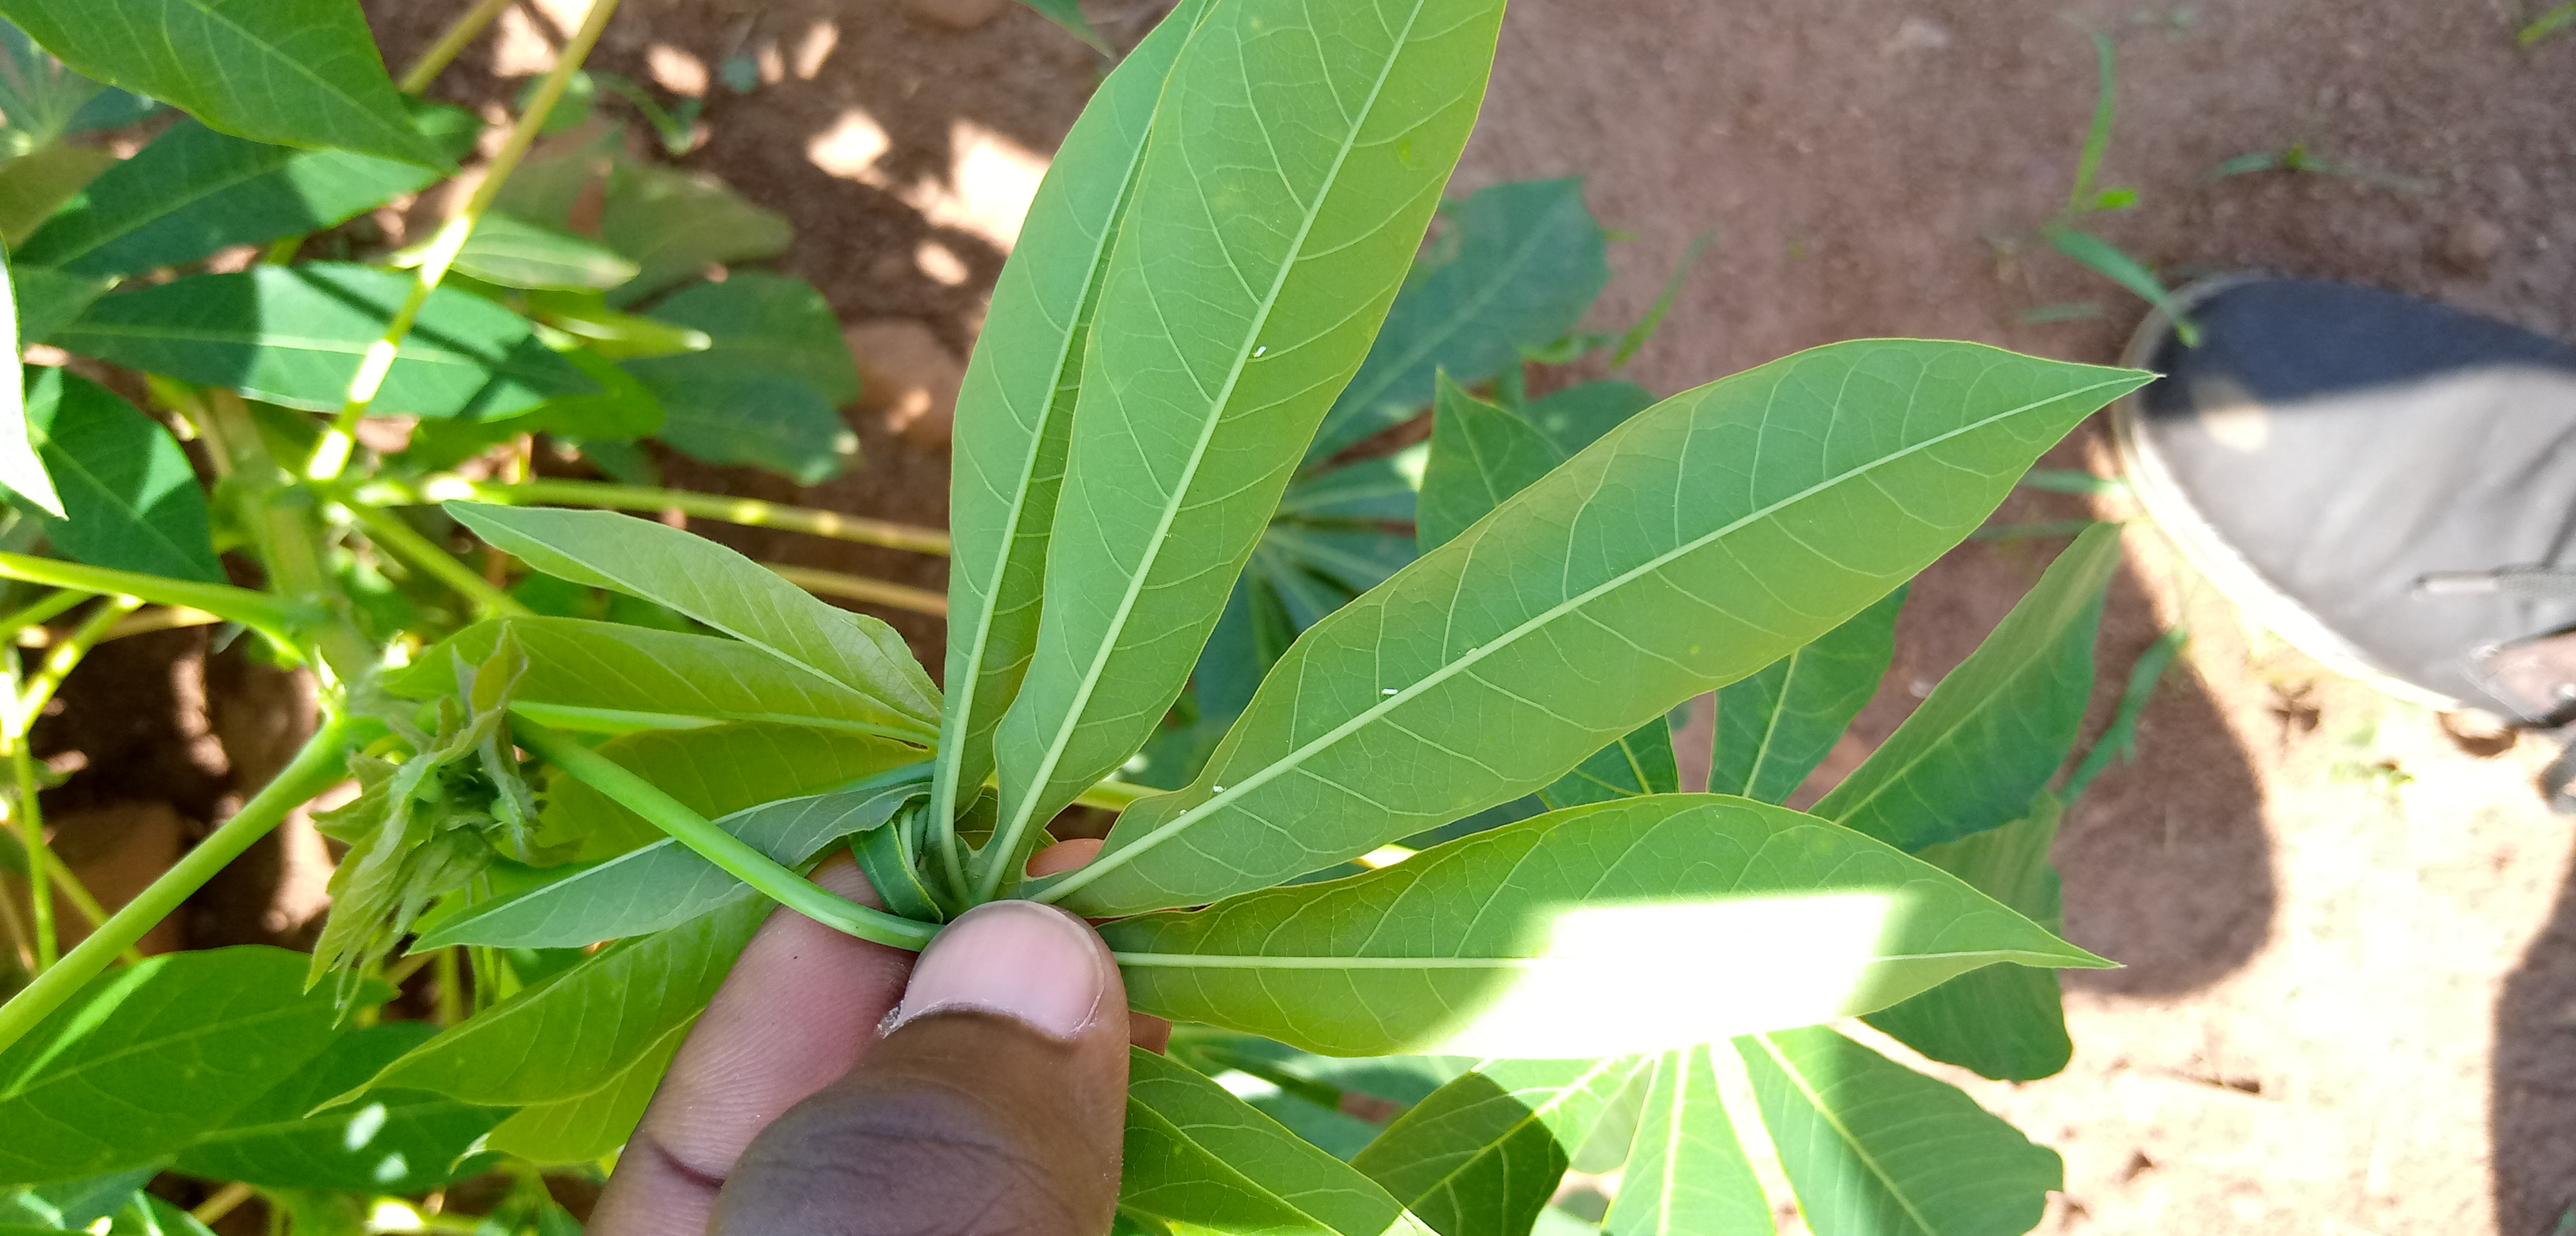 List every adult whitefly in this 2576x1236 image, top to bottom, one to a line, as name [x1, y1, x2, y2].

whitefly [1242, 337, 1271, 366]
whitefly [1370, 678, 1414, 708]
whitefly [1205, 775, 1236, 804]
whitefly [1175, 801, 1197, 831]